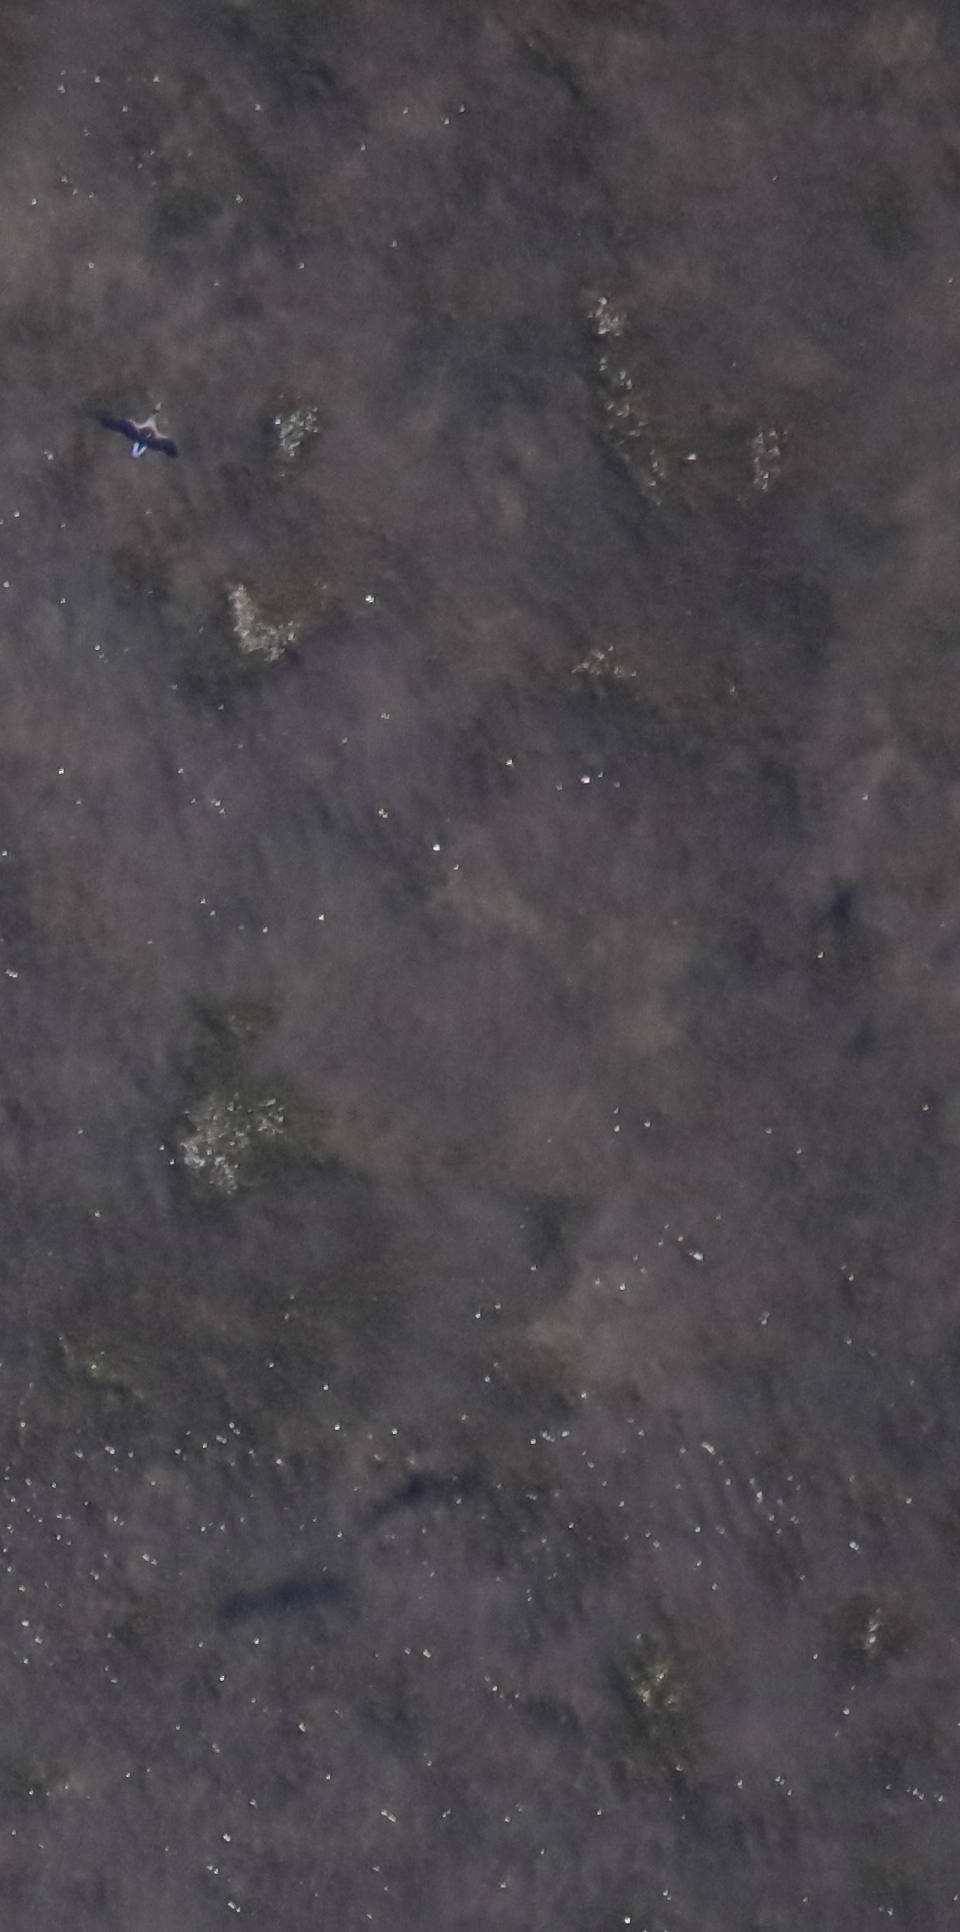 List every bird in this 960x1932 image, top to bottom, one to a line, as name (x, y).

brant (144, 434)